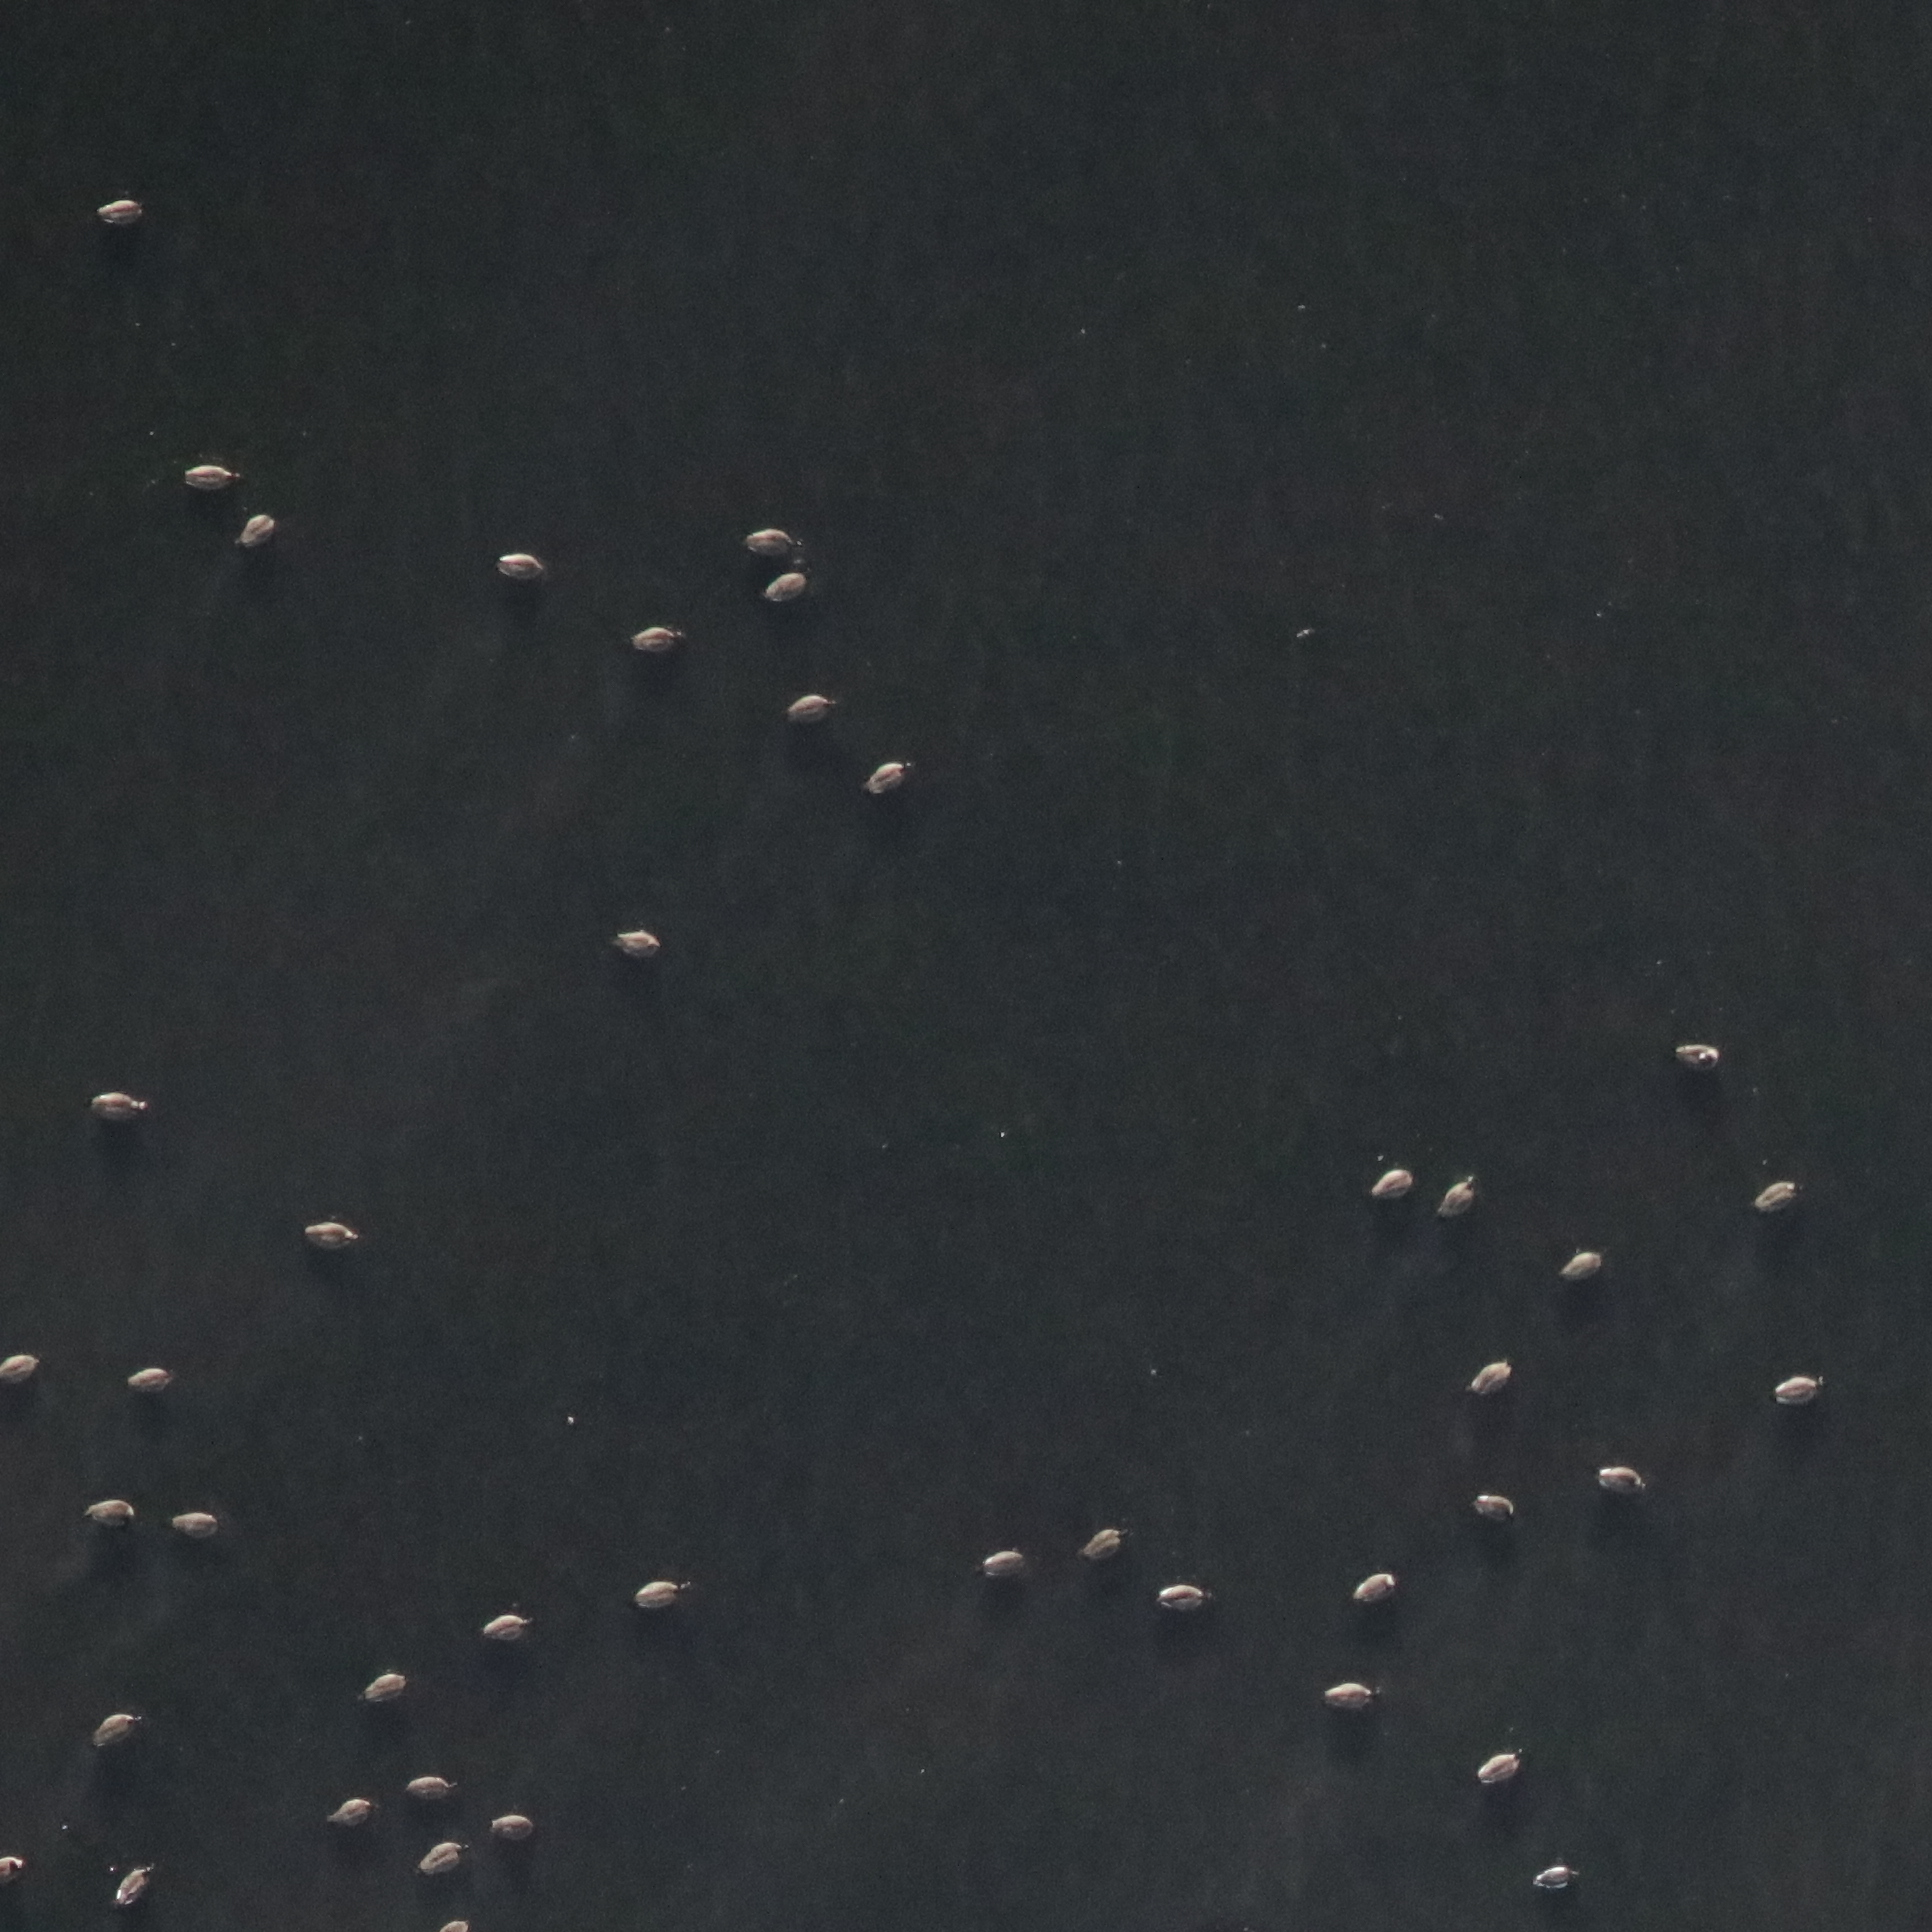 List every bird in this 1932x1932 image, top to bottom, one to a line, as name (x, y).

Canada goose (122, 213)
Canada goose (214, 476)
Canada goose (256, 531)
Canada goose (769, 542)
Canada goose (522, 568)
Canada goose (787, 588)
Canada goose (655, 640)
Canada goose (811, 710)
Canada goose (886, 776)
Canada goose (637, 944)
Canada goose (1698, 1057)
Canada goose (119, 1107)
Canada goose (1393, 1186)
Canada goose (1776, 1197)
Canada goose (1459, 1201)
Canada goose (336, 1237)
Canada goose (1582, 1266)
Canada goose (14, 1369)
Canada goose (1491, 1379)
Canada goose (150, 1380)
Canada goose (1798, 1390)
Canada goose (1621, 1480)
Canada goose (1493, 1506)
Canada goose (109, 1514)
Canada goose (196, 1525)
Canada goose (1103, 1545)
Canada goose (1004, 1564)
Canada goose (1375, 1590)
Canada goose (659, 1595)
Canada goose (1180, 1597)
Canada goose (506, 1627)
Canada goose (385, 1687)
Canada goose (1349, 1696)
Canada goose (113, 1727)
Canada goose (1497, 1769)
Canada goose (429, 1790)
Canada goose (352, 1812)
Canada goose (513, 1827)
Canada goose (442, 1857)
brant (1555, 1879)
Canada goose (131, 1885)